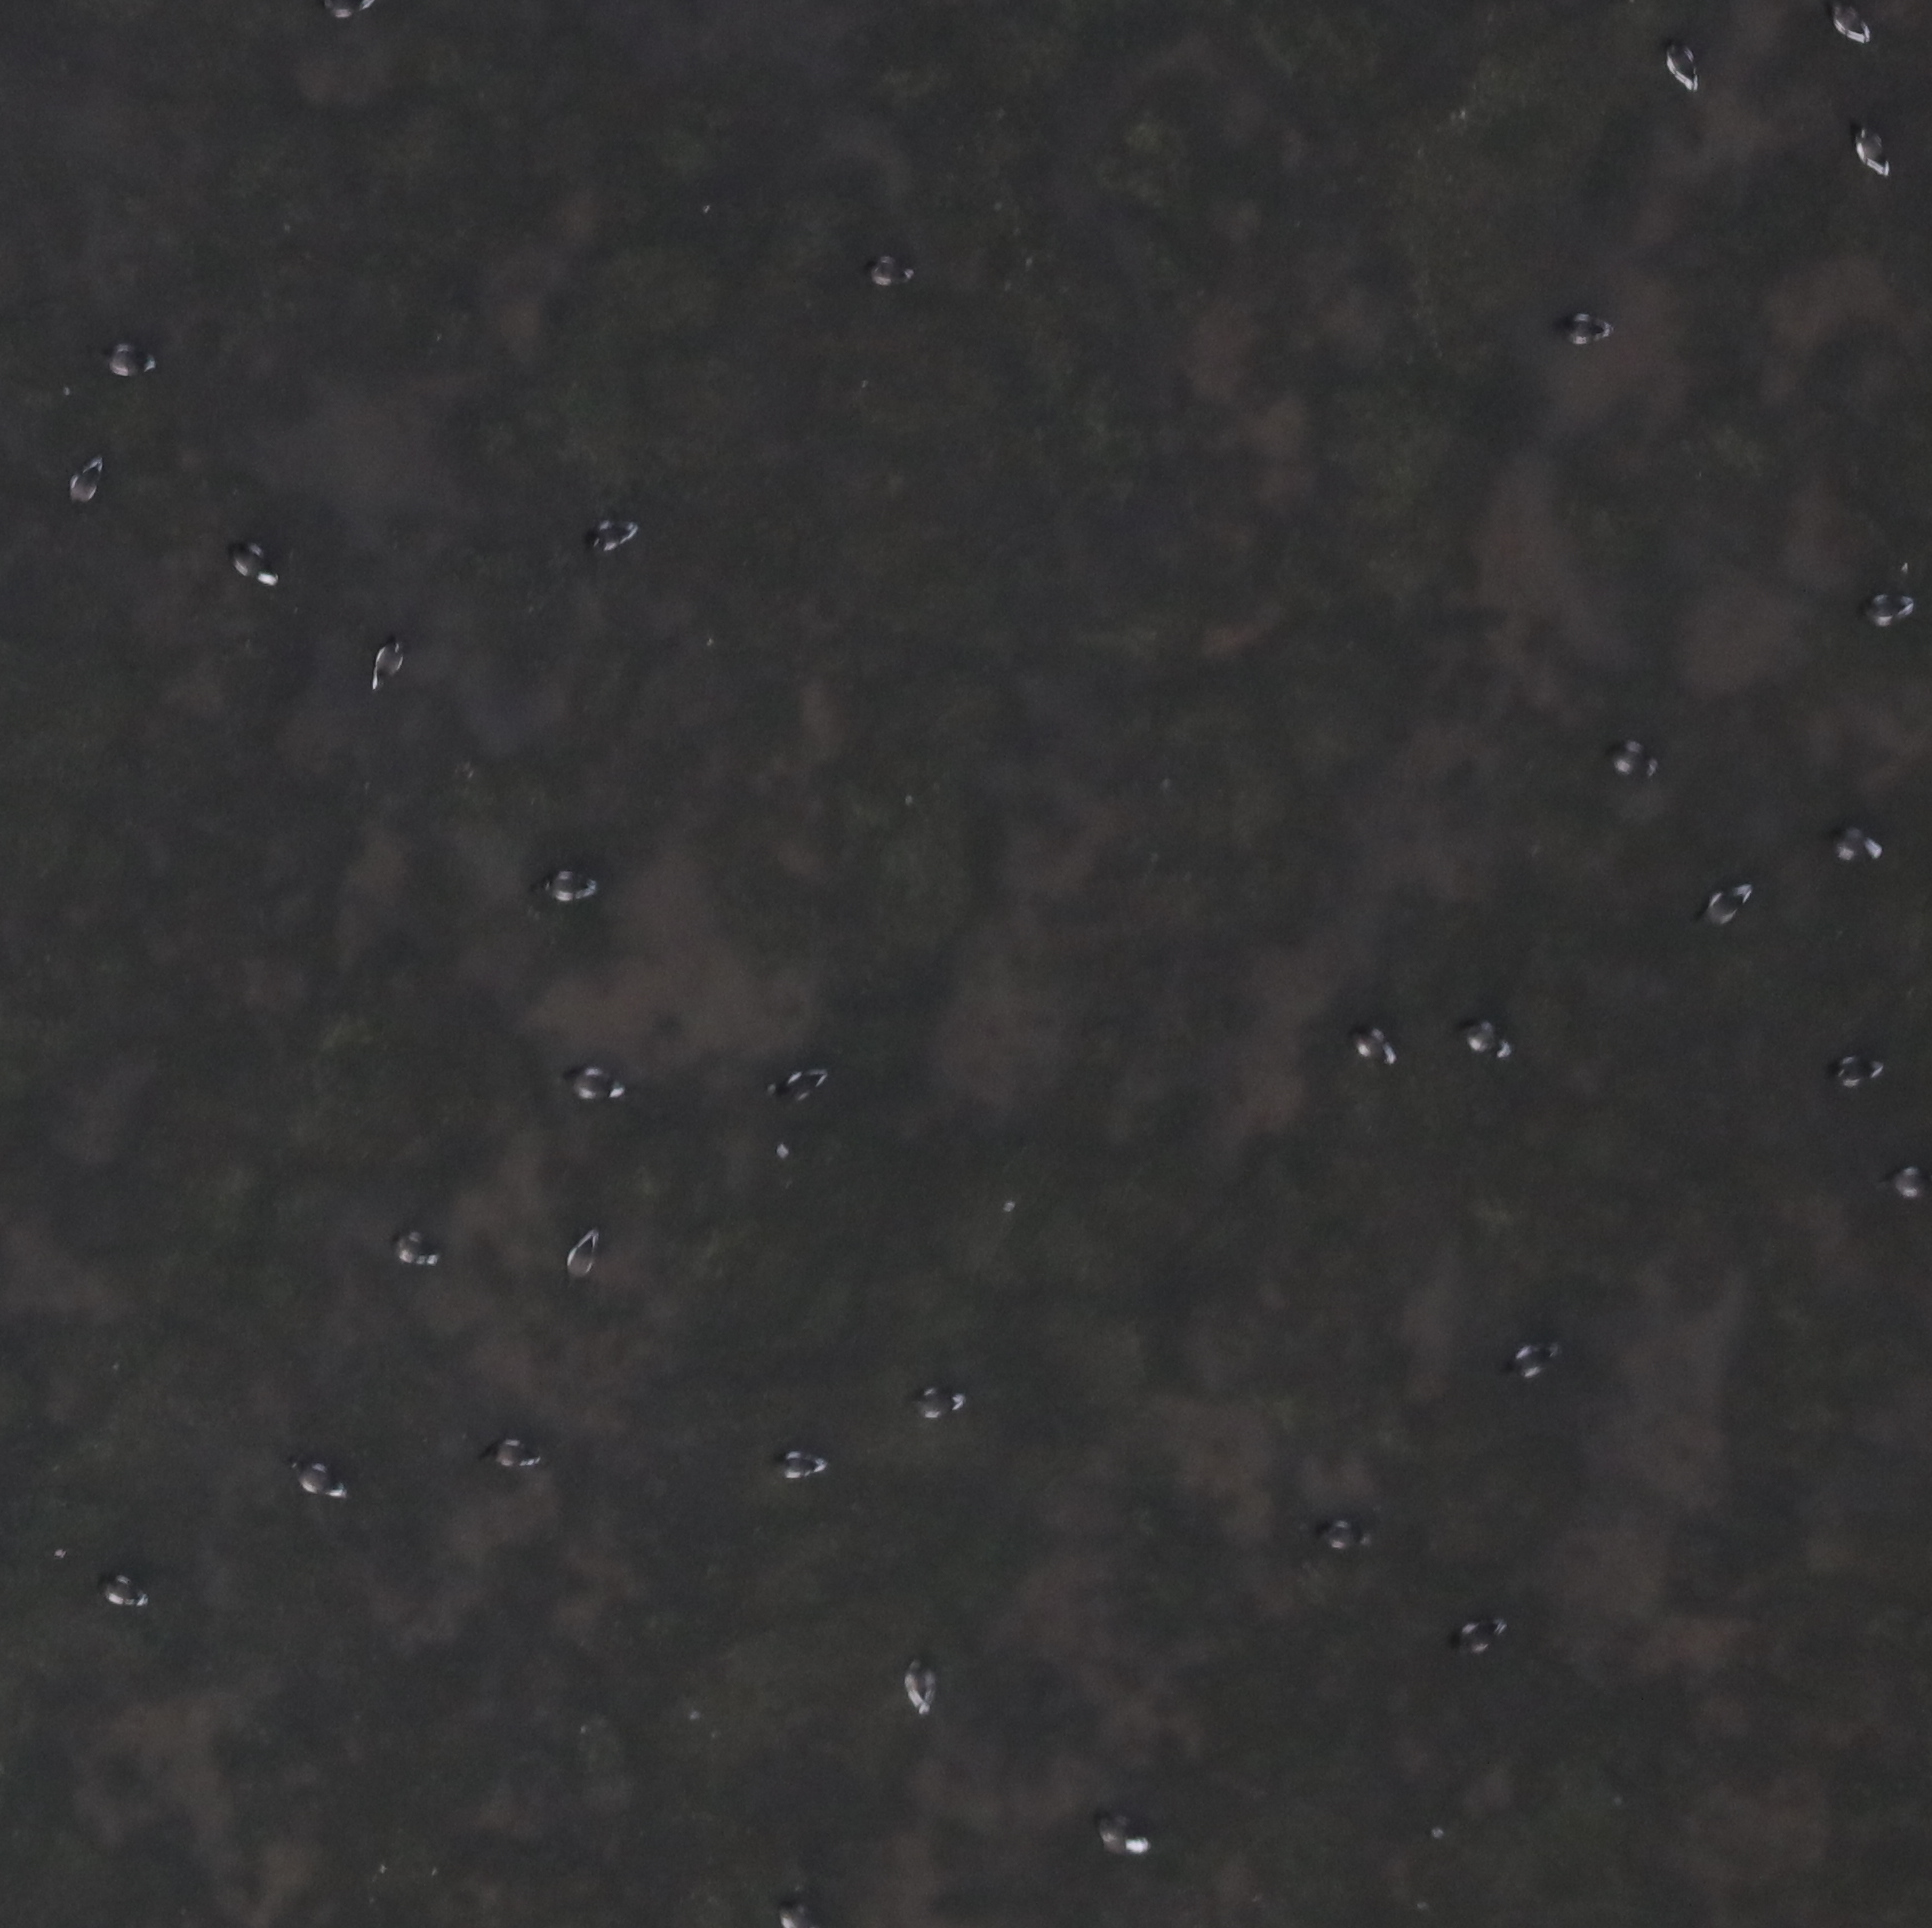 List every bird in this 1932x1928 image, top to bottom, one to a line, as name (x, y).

brant (344, 1)
brant (1850, 21)
brant (1682, 63)
brant (1872, 149)
brant (888, 270)
brant (1585, 329)
brant (127, 360)
brant (83, 485)
brant (611, 535)
brant (251, 561)
brant (1888, 607)
brant (384, 662)
brant (1631, 755)
brant (1856, 844)
brant (566, 884)
brant (1727, 907)
brant (1485, 1037)
brant (1373, 1043)
brant (1855, 1069)
brant (591, 1084)
brant (799, 1086)
brant (1915, 1181)
brant (412, 1247)
brant (581, 1257)
brant (1533, 1361)
brant (938, 1403)
brant (509, 1453)
brant (799, 1464)
brant (316, 1479)
brant (1340, 1532)
brant (122, 1590)
brant (1478, 1636)
brant (919, 1681)
brant (1121, 1832)
brant (794, 1917)